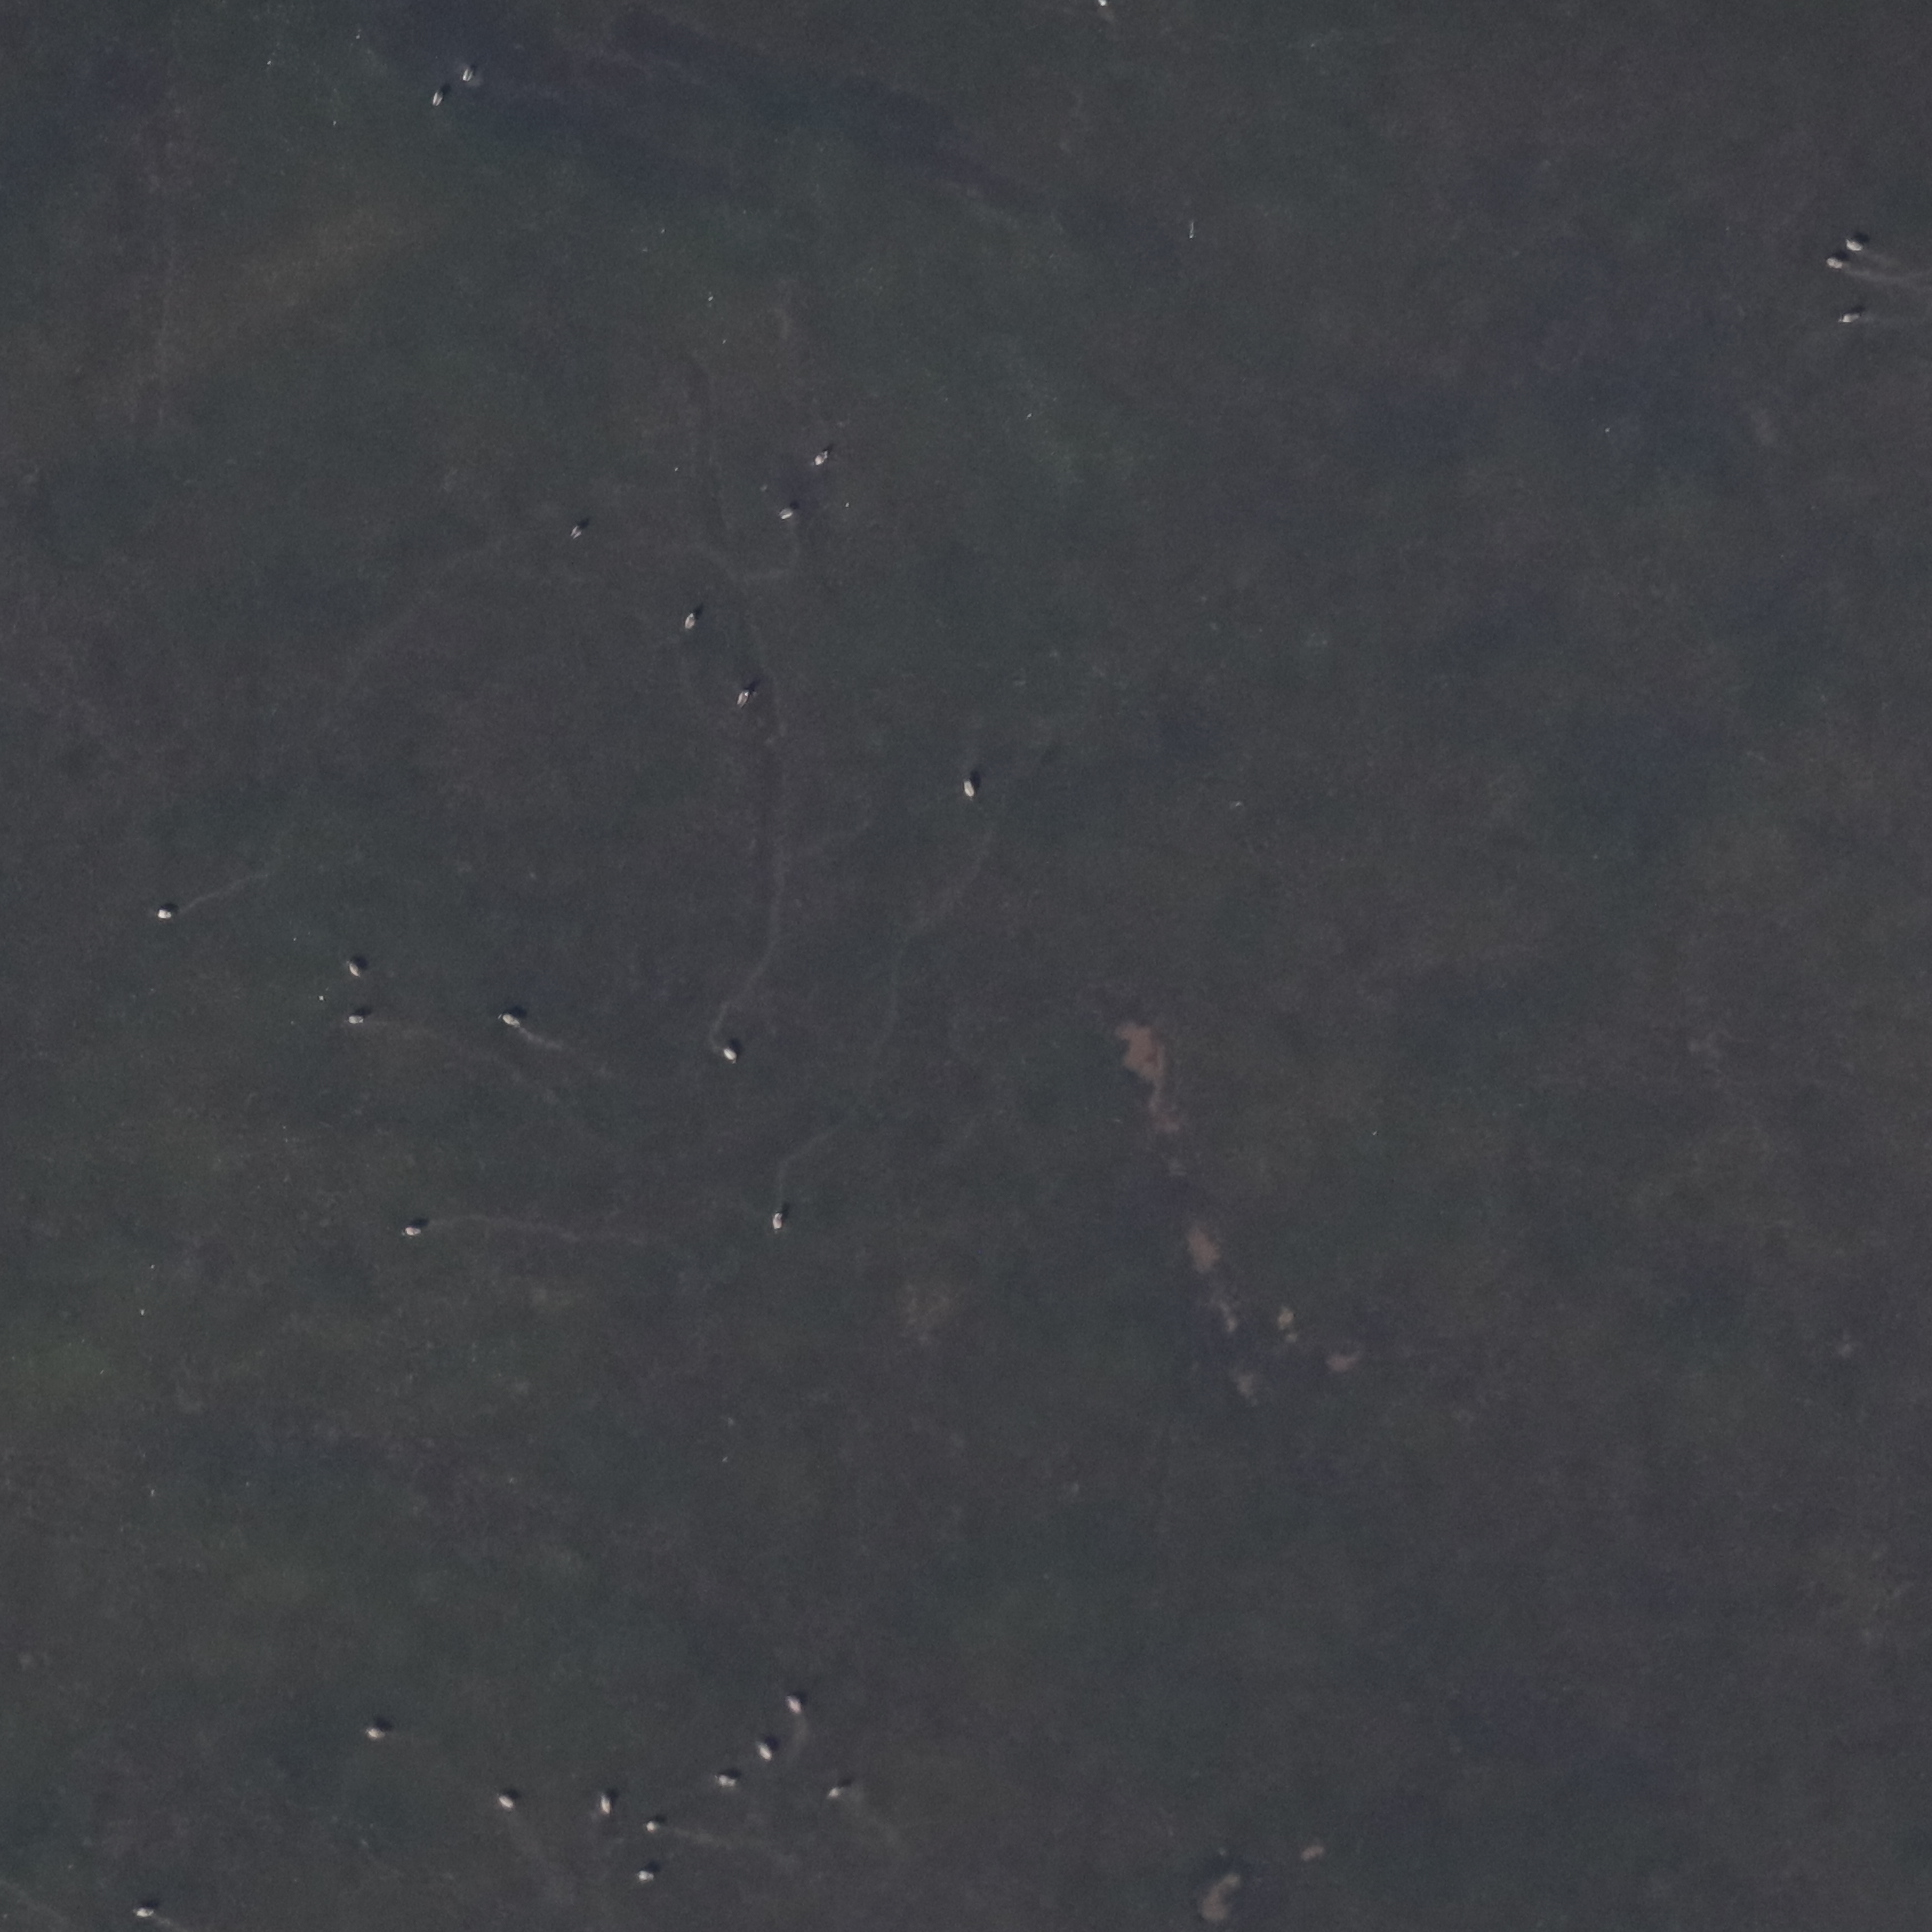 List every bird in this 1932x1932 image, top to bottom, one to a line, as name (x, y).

Canada goose (465, 78)
Canada goose (435, 96)
Canada goose (1853, 238)
Canada goose (1836, 268)
Canada goose (1849, 317)
Canada goose (820, 453)
Canada goose (790, 512)
Canada goose (579, 535)
Canada goose (693, 621)
Canada goose (749, 700)
Canada goose (966, 789)
Canada goose (164, 908)
Canada goose (352, 968)
Canada goose (515, 1016)
Canada goose (354, 1017)
Canada goose (727, 1049)
Canada goose (782, 1224)
Canada goose (407, 1237)
Canada goose (800, 1703)
Canada goose (370, 1729)
Canada goose (772, 1750)
Canada goose (733, 1777)
Canada goose (839, 1790)
Canada goose (511, 1801)
Canada goose (606, 1806)
Canada goose (658, 1828)
Canada goose (643, 1876)
Canada goose (143, 1915)